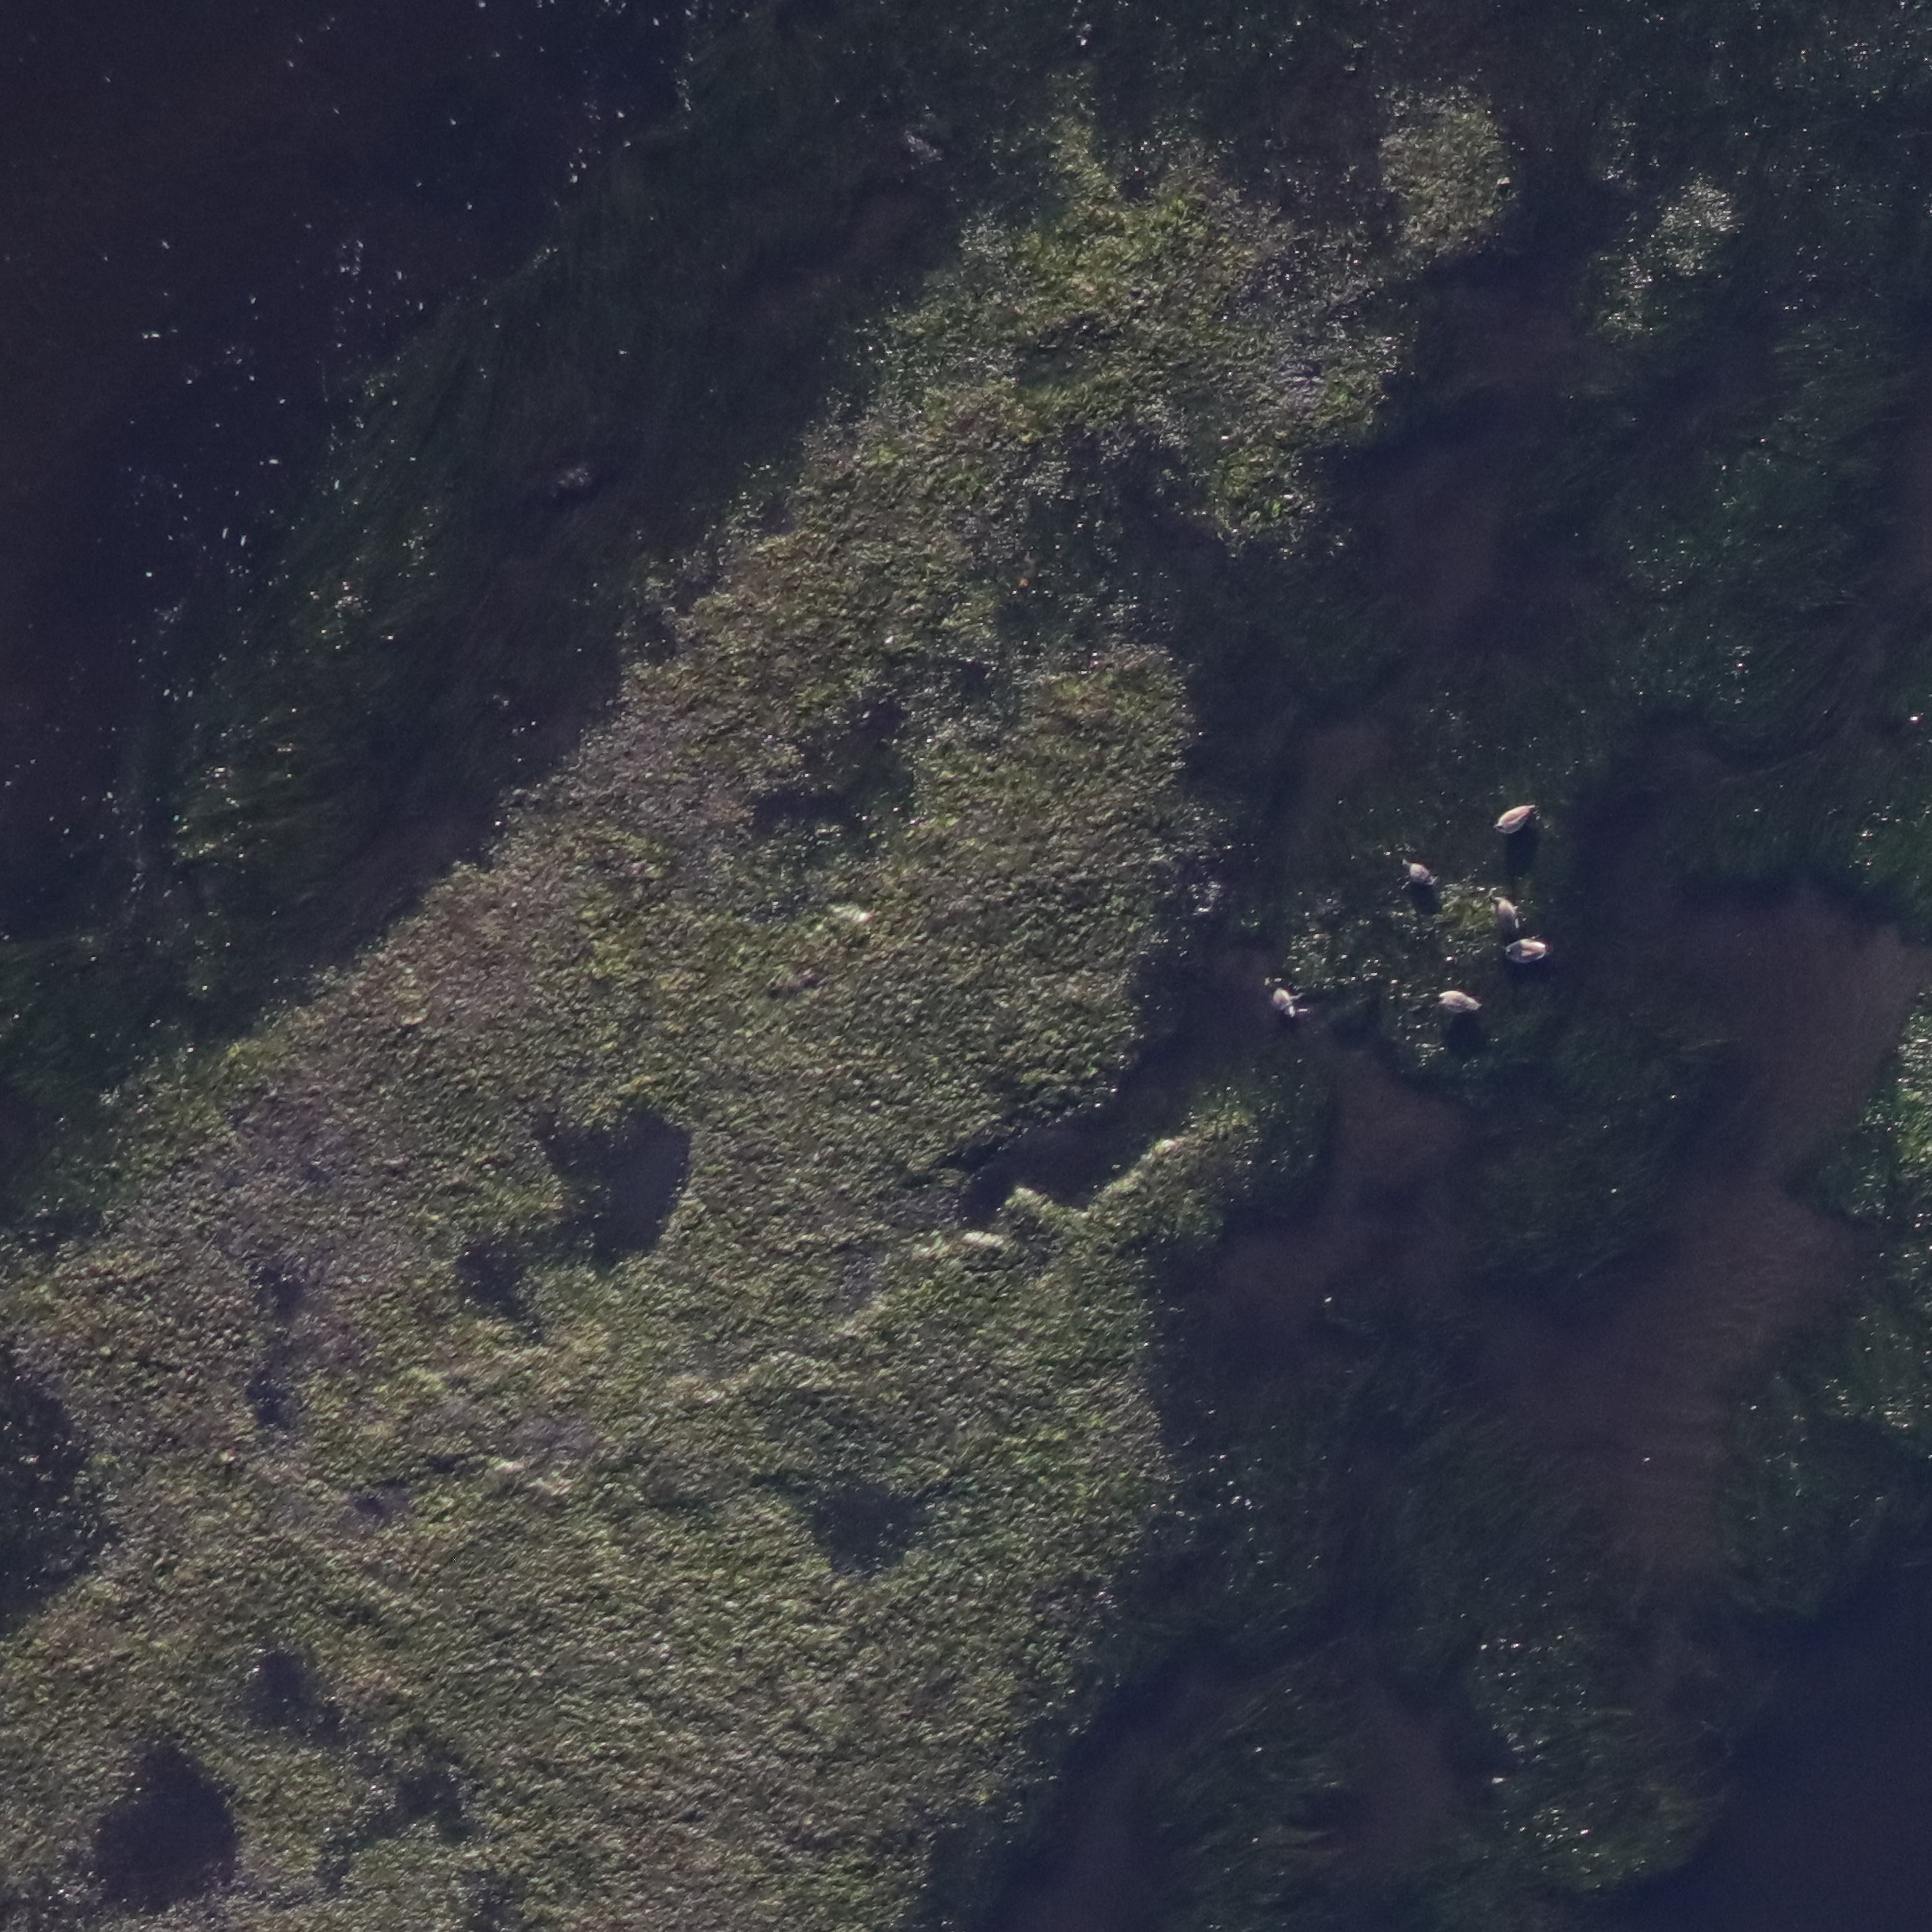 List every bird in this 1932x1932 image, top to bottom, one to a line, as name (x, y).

Canada goose (1513, 820)
Canada goose (1422, 874)
Canada goose (1500, 905)
Canada goose (1536, 954)
Canada goose (1284, 997)
Canada goose (1458, 1003)